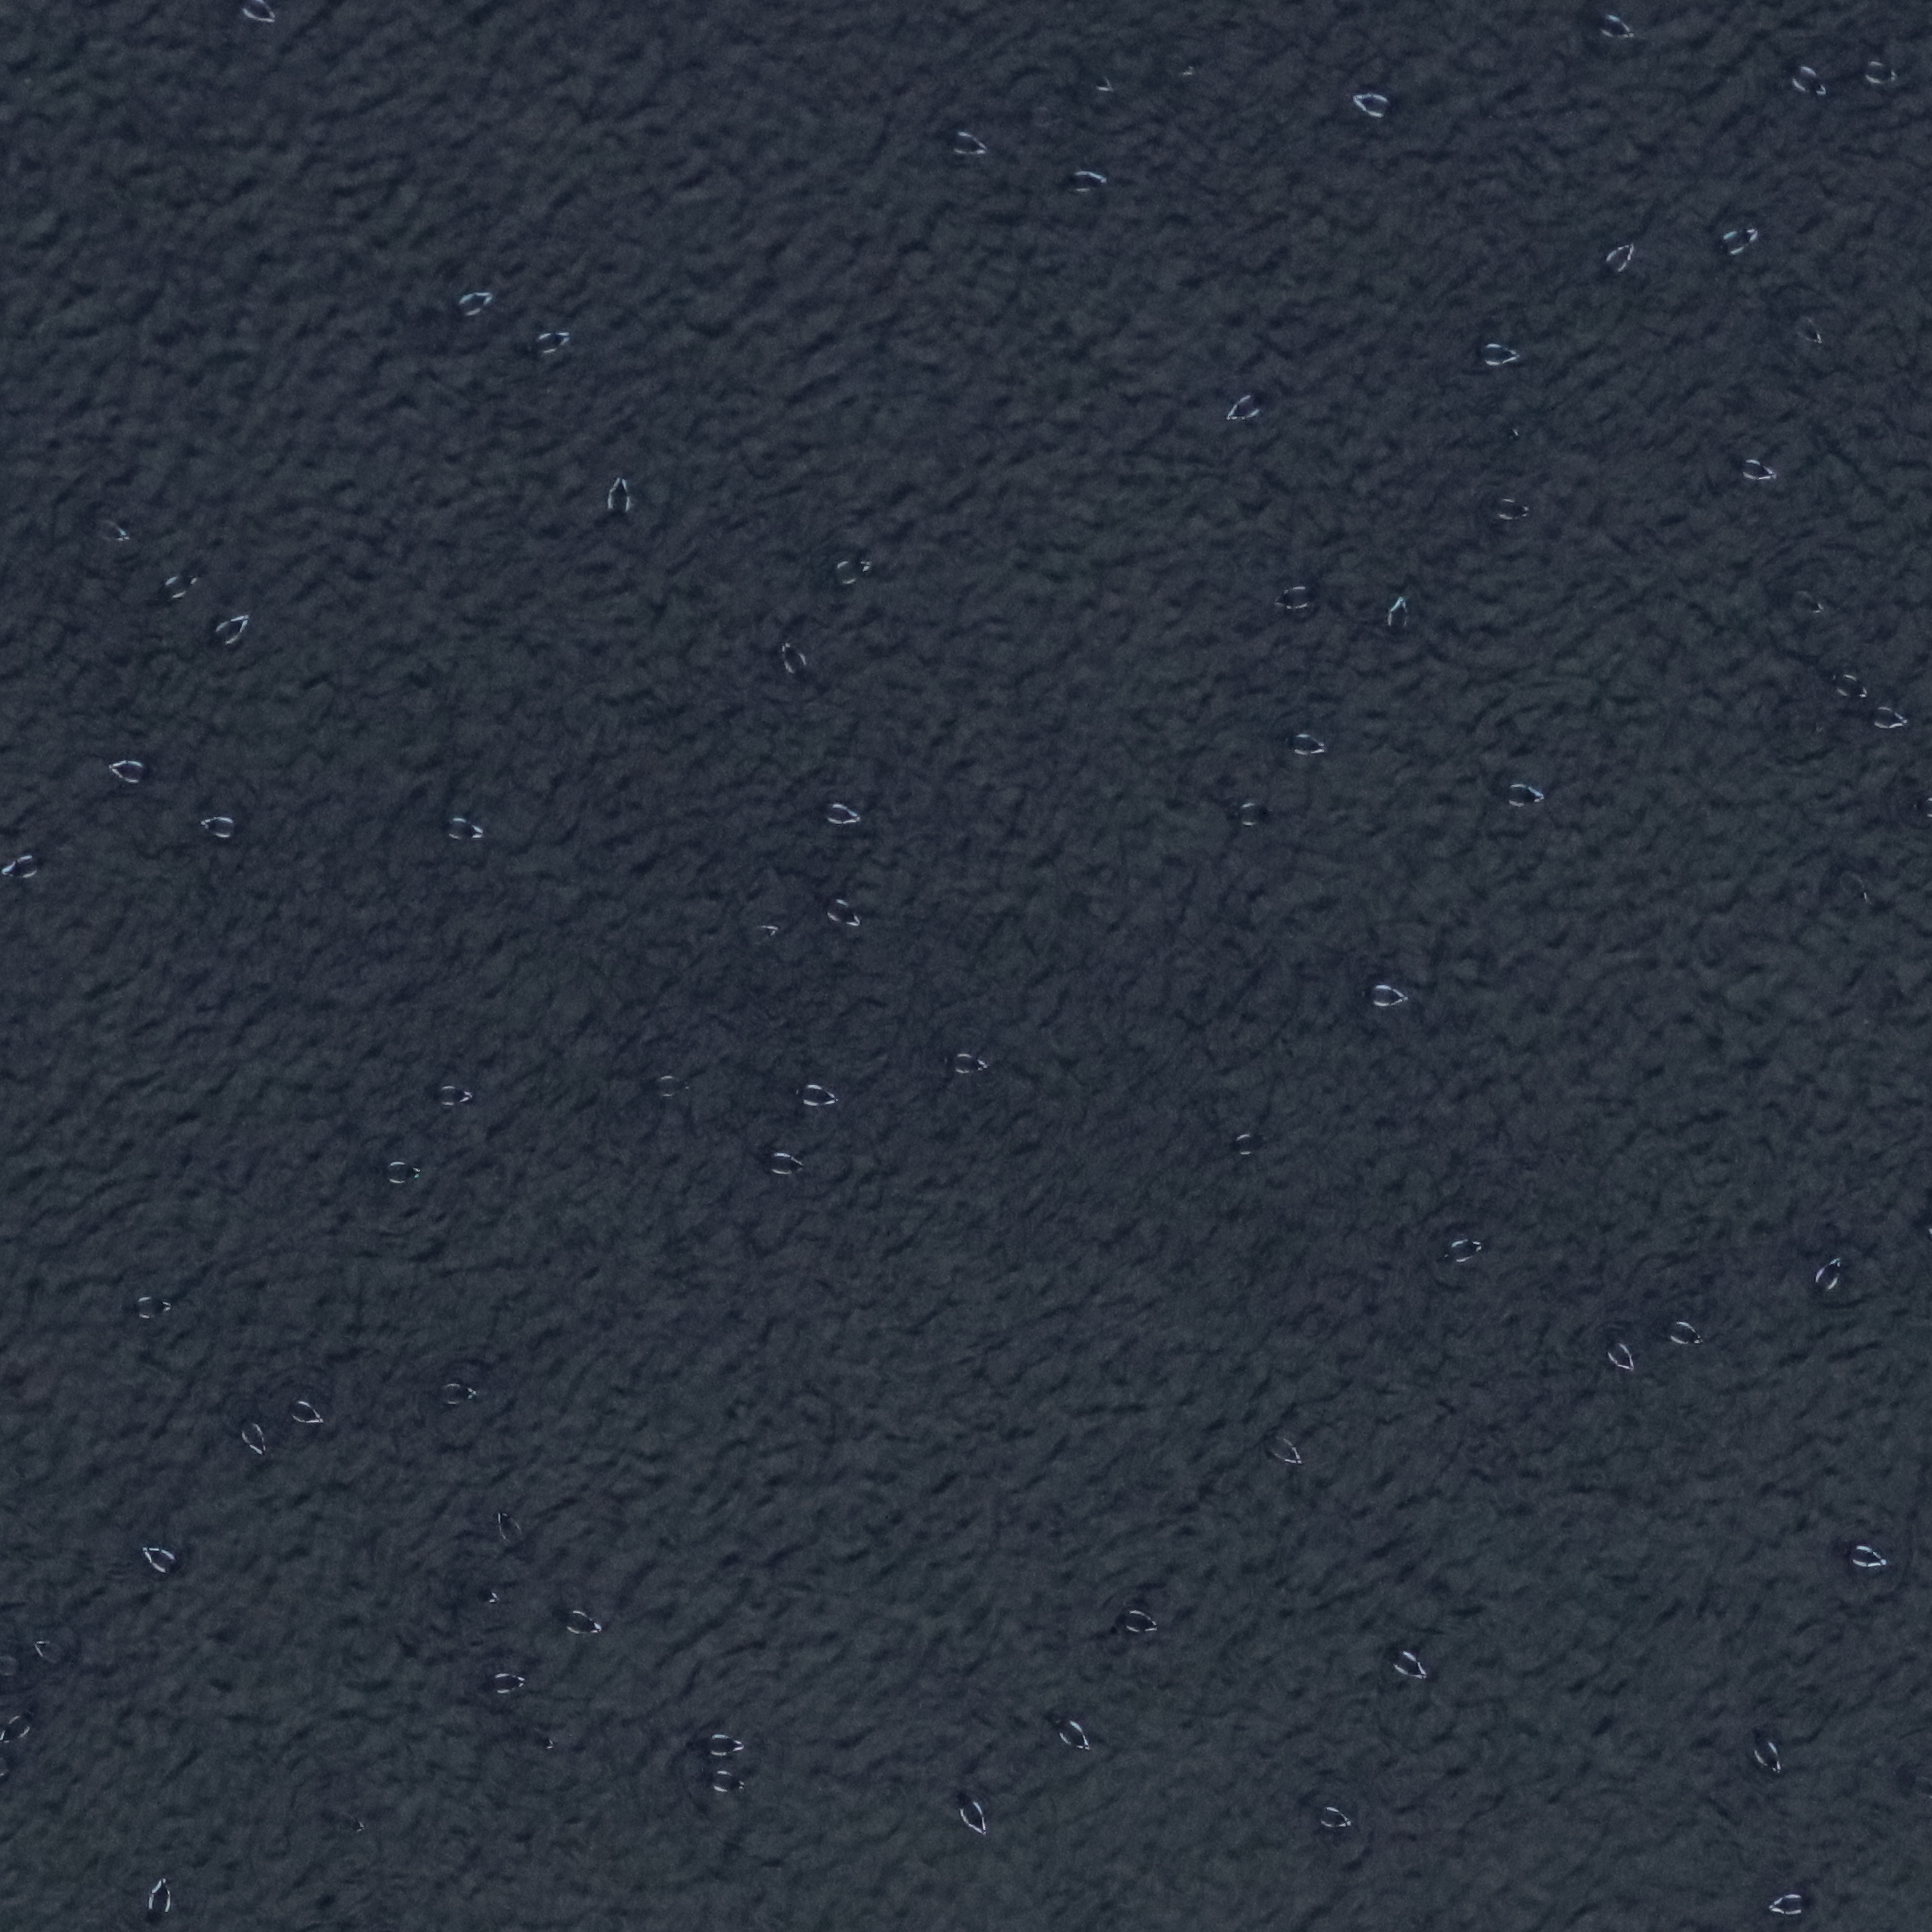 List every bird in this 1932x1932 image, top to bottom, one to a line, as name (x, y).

brant (256, 9)
brant (1613, 28)
brant (1177, 64)
brant (1878, 71)
brant (1807, 81)
brant (1100, 82)
brant (1373, 103)
brant (1043, 116)
brant (967, 145)
brant (1084, 180)
brant (1737, 241)
brant (1619, 259)
brant (473, 304)
brant (1807, 332)
brant (548, 343)
brant (1497, 356)
brant (1248, 407)
brant (1754, 468)
brant (619, 500)
brant (1511, 509)
brant (110, 532)
brant (851, 571)
brant (178, 587)
brant (1297, 599)
brant (1807, 601)
brant (1394, 615)
brant (230, 632)
brant (794, 659)
brant (1851, 686)
brant (1887, 717)
brant (1306, 744)
brant (131, 771)
brant (1519, 794)
brant (838, 812)
brant (1252, 816)
brant (221, 826)
brant (463, 828)
brant (19, 865)
brant (841, 913)
brant (756, 932)
brant (1385, 996)
brant (967, 1063)
brant (666, 1088)
brant (449, 1094)
brant (816, 1097)
brant (1246, 1141)
brant (783, 1162)
brant (398, 1173)
brant (1461, 1250)
brant (1829, 1278)
brant (150, 1306)
brant (1683, 1334)
brant (1621, 1356)
brant (454, 1394)
brant (305, 1411)
brant (255, 1439)
brant (1283, 1448)
brant (507, 1530)
brant (1866, 1556)
brant (162, 1560)
brant (488, 1592)
brant (1135, 1622)
brant (581, 1624)
brant (53, 1649)
brant (5, 1663)
brant (1408, 1666)
brant (508, 1683)
brant (14, 1724)
brant (1074, 1734)
brant (539, 1737)
brant (722, 1744)
brant (1767, 1754)
brant (726, 1780)
brant (1927, 1787)
brant (971, 1813)
brant (1331, 1817)
brant (349, 1823)
brant (159, 1900)
brant (1792, 1905)